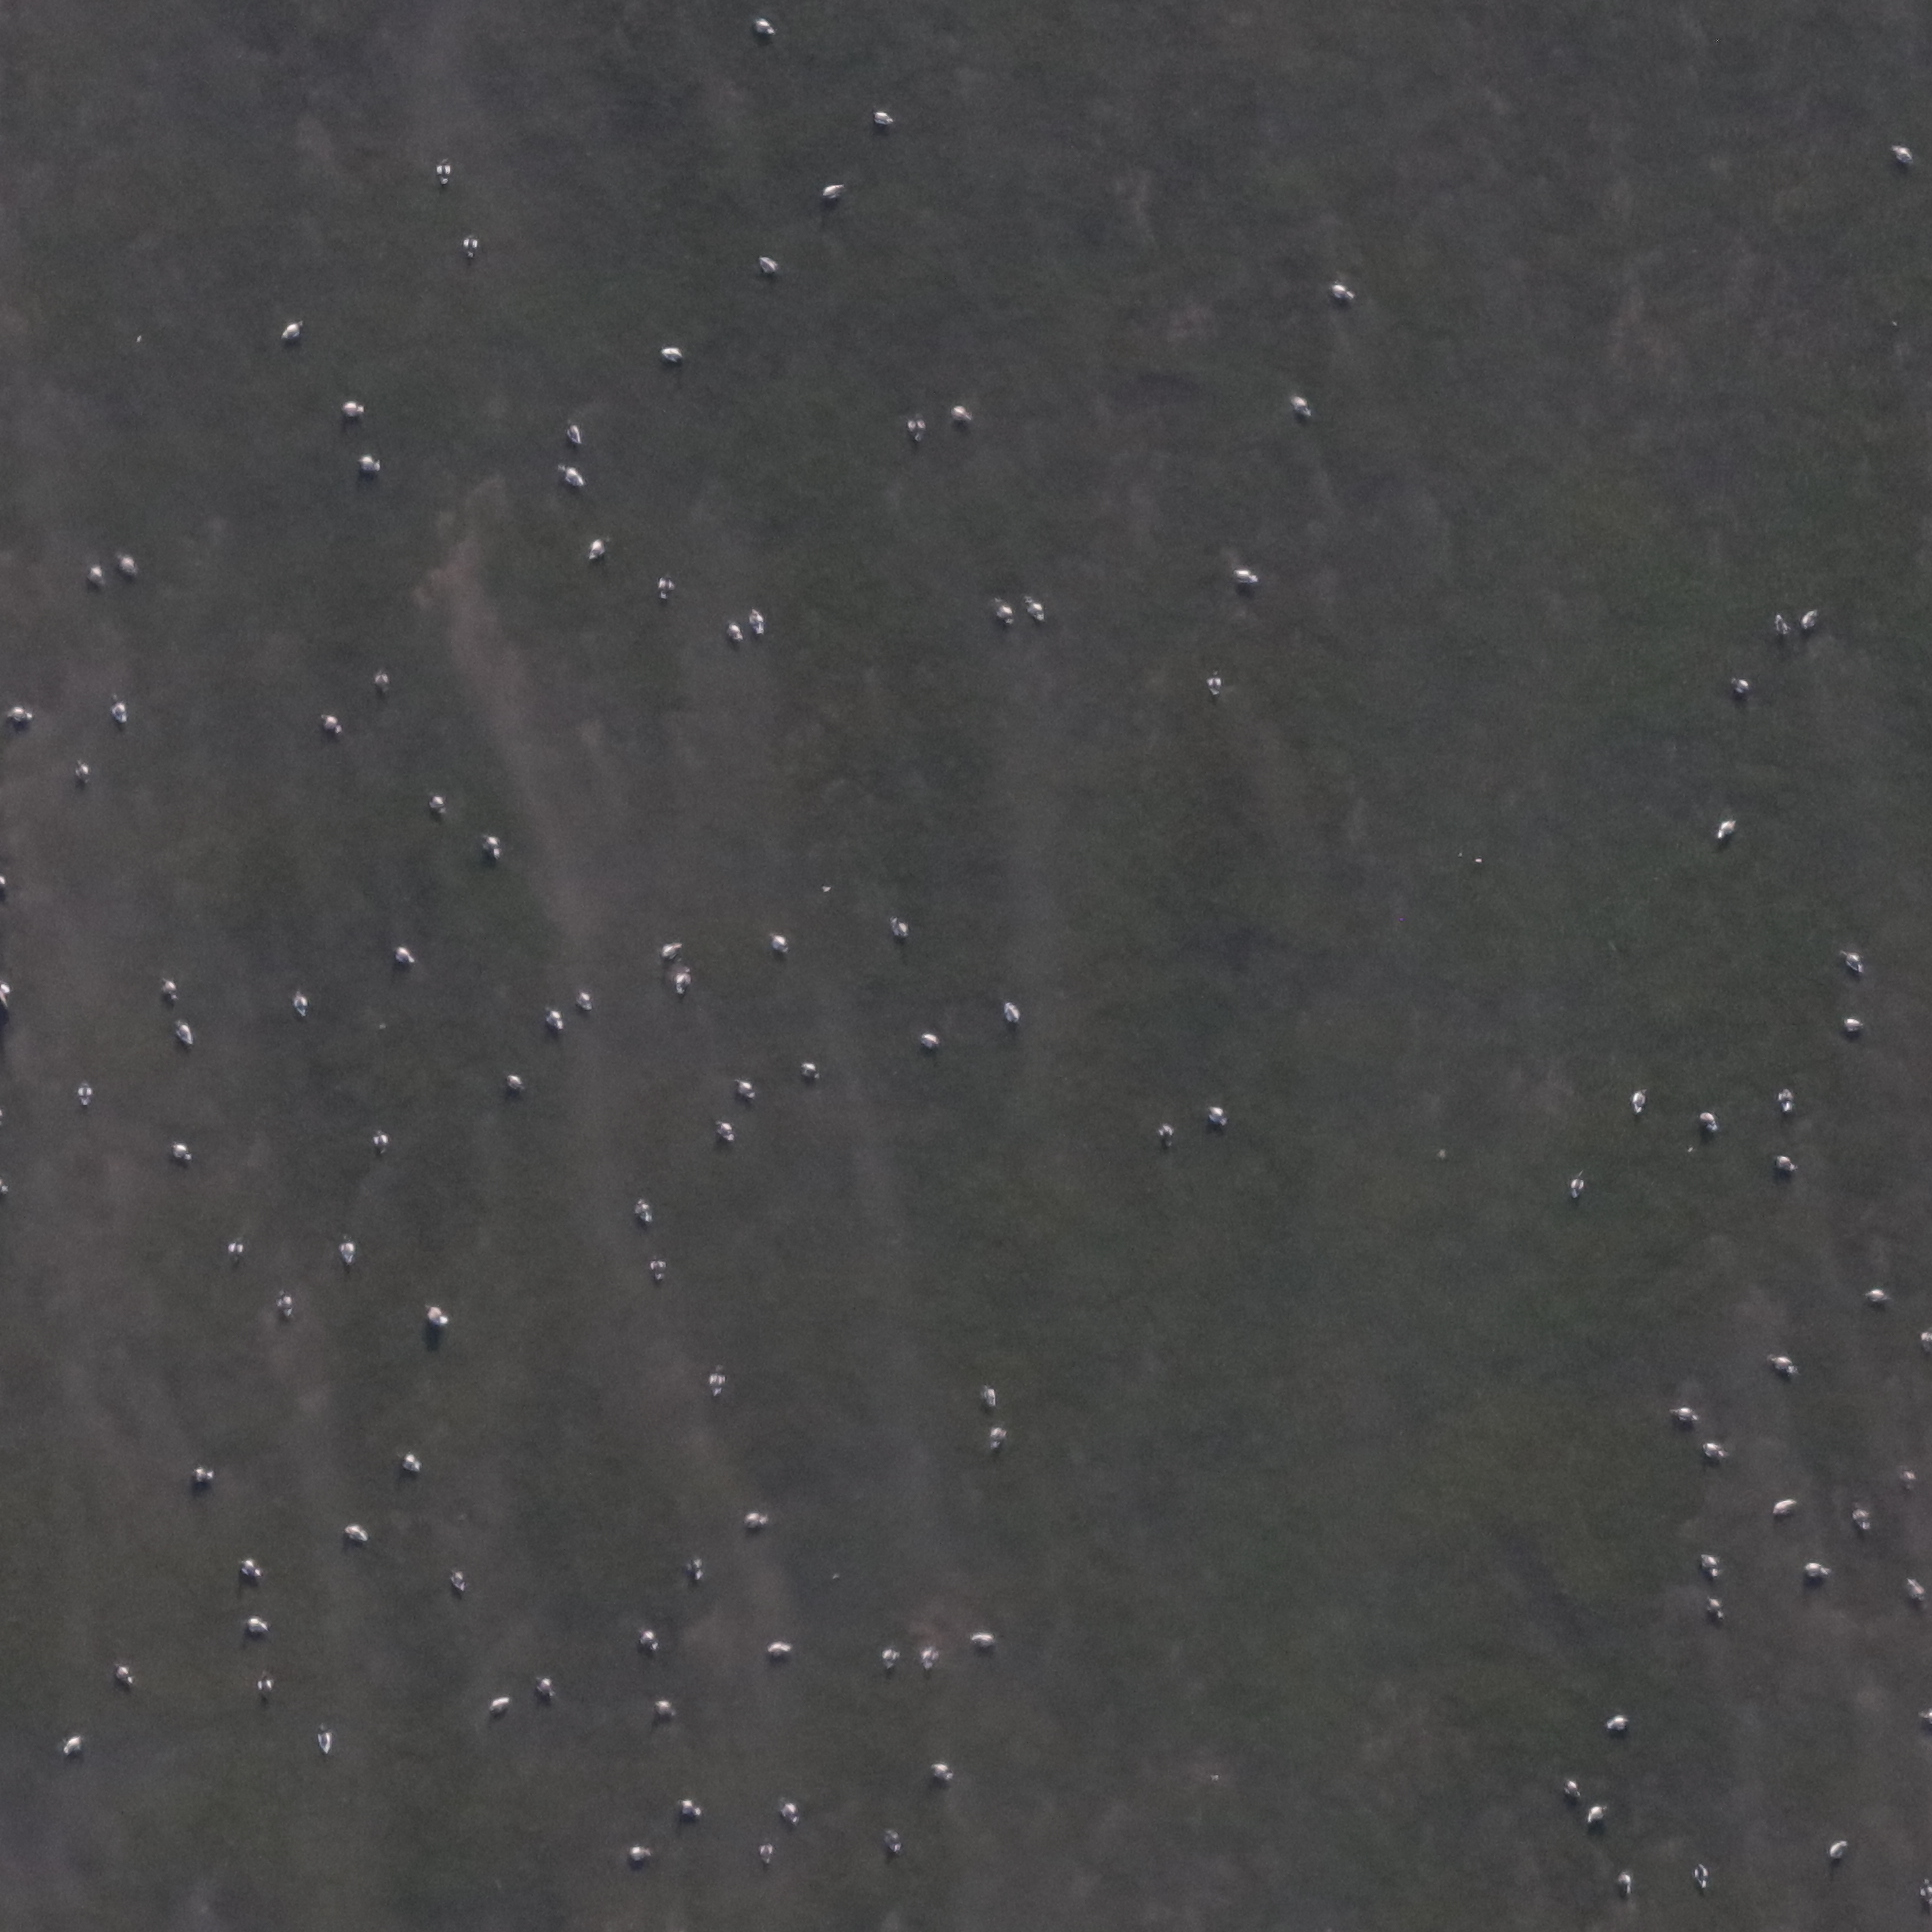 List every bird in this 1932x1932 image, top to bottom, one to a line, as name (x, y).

brant (764, 17)
brant (887, 127)
brant (1908, 153)
brant (445, 170)
brant (836, 188)
brant (471, 253)
brant (769, 262)
brant (1343, 289)
brant (296, 327)
brant (681, 352)
brant (1310, 402)
brant (354, 406)
brant (968, 415)
brant (574, 418)
brant (924, 433)
brant (371, 468)
brant (571, 474)
brant (604, 542)
brant (128, 566)
brant (1245, 571)
brant (667, 583)
brant (93, 589)
brant (1008, 607)
brant (1035, 611)
brant (768, 620)
brant (1781, 625)
brant (1812, 628)
brant (735, 637)
brant (389, 681)
brant (1212, 681)
brant (1745, 685)
brant (122, 705)
brant (25, 712)
brant (343, 719)
brant (84, 772)
brant (434, 802)
brant (1727, 830)
brant (494, 848)
brant (894, 929)
brant (782, 936)
brant (667, 952)
brant (403, 958)
brant (1853, 964)
brant (692, 982)
brant (165, 984)
brant (10, 991)
brant (580, 1005)
brant (1023, 1005)
brant (296, 1010)
brant (562, 1020)
brant (178, 1027)
brant (1857, 1028)
brant (936, 1044)
brant (810, 1069)
brant (521, 1078)
brant (751, 1080)
brant (84, 1103)
brant (1793, 1103)
brant (1641, 1104)
brant (1208, 1114)
brant (729, 1125)
brant (1700, 1129)
brant (1169, 1131)
brant (377, 1143)
brant (189, 1153)
brant (1786, 1163)
brant (1581, 1192)
brant (646, 1214)
brant (234, 1250)
brant (349, 1255)
brant (659, 1267)
brant (1884, 1290)
brant (289, 1307)
brant (438, 1317)
brant (1793, 1363)
brant (728, 1384)
brant (987, 1392)
brant (1685, 1404)
brant (1001, 1437)
brant (1716, 1451)
brant (409, 1468)
brant (200, 1469)
brant (1914, 1484)
brant (1856, 1513)
brant (1792, 1514)
brant (757, 1523)
brant (368, 1531)
brant (1710, 1554)
brant (253, 1561)
brant (1818, 1569)
brant (698, 1572)
brant (461, 1575)
brant (1917, 1590)
brant (1709, 1609)
brant (256, 1622)
brant (985, 1635)
brant (787, 1642)
brant (644, 1652)
brant (938, 1660)
brant (888, 1661)
brant (122, 1682)
brant (267, 1682)
brant (559, 1682)
brant (671, 1693)
brant (513, 1704)
brant (1932, 1716)
brant (1622, 1732)
brant (324, 1740)
brant (75, 1741)
brant (940, 1769)
brant (1569, 1771)
brant (689, 1808)
brant (792, 1813)
brant (1591, 1813)
brant (893, 1841)
brant (636, 1842)
brant (1846, 1855)
brant (759, 1861)
brant (1703, 1870)
brant (1629, 1881)
brant (1926, 1888)